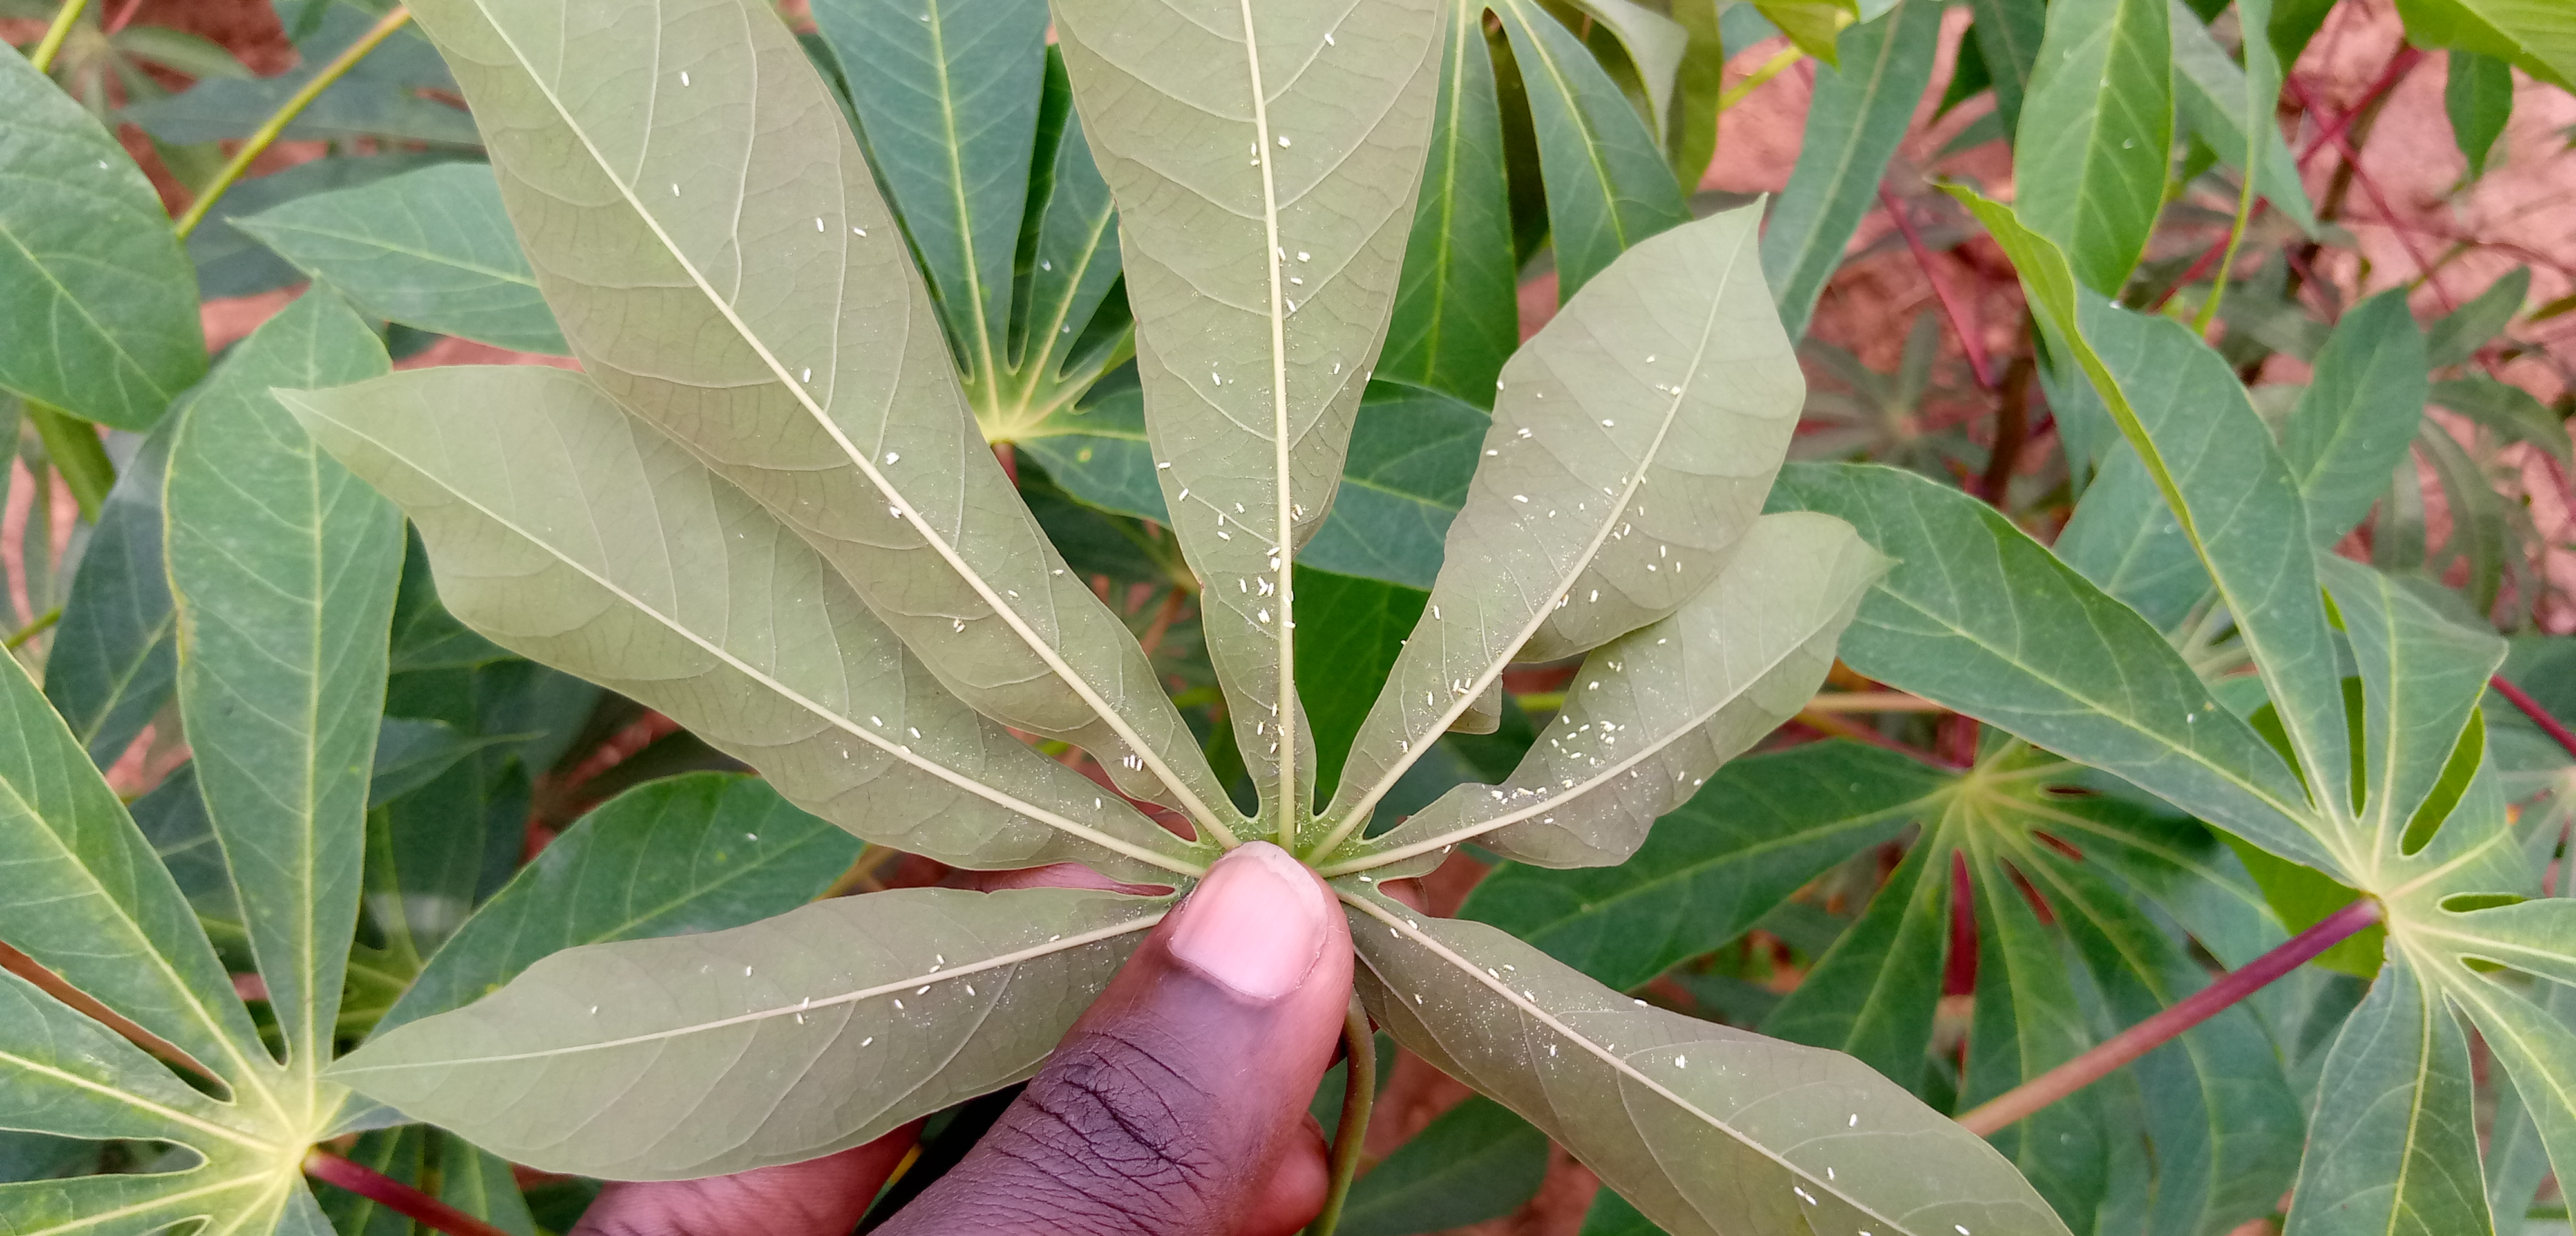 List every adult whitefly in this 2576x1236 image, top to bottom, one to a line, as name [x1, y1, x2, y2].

whitefly [1312, 27, 1341, 53]
whitefly [674, 68, 701, 89]
whitefly [1269, 129, 1293, 156]
whitefly [1240, 138, 1261, 158]
whitefly [1247, 153, 1264, 175]
whitefly [671, 177, 688, 201]
whitefly [810, 213, 829, 239]
whitefly [847, 224, 877, 243]
whitefly [1270, 241, 1294, 270]
whitefly [1292, 247, 1318, 267]
whitefly [1289, 272, 1306, 290]
whitefly [1283, 294, 1302, 318]
whitefly [1641, 348, 1671, 366]
whitefly [1327, 360, 1358, 388]
whitefly [795, 362, 823, 389]
whitefly [1207, 366, 1227, 388]
whitefly [1494, 377, 1521, 400]
whitefly [1660, 379, 1681, 397]
whitefly [1598, 412, 1616, 433]
whitefly [1515, 421, 1536, 447]
whitefly [1512, 423, 1533, 445]
whitefly [1481, 445, 1503, 460]
whitefly [881, 445, 909, 475]
whitefly [1153, 452, 1173, 473]
whitefly [1640, 467, 1658, 494]
whitefly [1618, 471, 1627, 487]
whitefly [1173, 482, 1190, 507]
whitefly [1594, 485, 1613, 496]
whitefly [1508, 491, 1533, 515]
whitefly [1577, 493, 1589, 518]
whitefly [1233, 495, 1248, 520]
whitefly [1285, 496, 1306, 525]
whitefly [1289, 504, 1308, 526]
whitefly [1542, 504, 1557, 520]
whitefly [1629, 504, 1651, 523]
whitefly [881, 506, 904, 522]
whitefly [1215, 508, 1227, 530]
whitefly [1623, 516, 1640, 543]
whitefly [1608, 527, 1626, 548]
whitefly [1213, 528, 1233, 548]
whitefly [1653, 542, 1669, 561]
whitefly [1266, 544, 1282, 556]
whitefly [1669, 552, 1685, 576]
whitefly [1267, 554, 1286, 576]
whitefly [1038, 561, 1066, 581]
whitefly [1641, 561, 1658, 577]
whitefly [1253, 570, 1266, 592]
whitefly [1233, 574, 1248, 597]
whitefly [1266, 579, 1284, 602]
whitefly [1255, 581, 1268, 601]
whitefly [1285, 581, 1303, 612]
whitefly [1558, 583, 1577, 610]
whitefly [1584, 587, 1602, 608]
whitefly [1005, 588, 1025, 608]
whitefly [1428, 594, 1444, 624]
whitefly [1549, 594, 1569, 621]
whitefly [1251, 606, 1279, 631]
whitefly [943, 610, 969, 636]
whitefly [1280, 617, 1301, 633]
whitefly [952, 620, 976, 644]
whitefly [1647, 631, 1669, 648]
whitefly [1614, 657, 1630, 680]
whitefly [1605, 658, 1623, 677]
whitefly [1463, 668, 1483, 699]
whitefly [1444, 675, 1464, 705]
whitefly [1454, 677, 1472, 699]
whitefly [1586, 681, 1607, 699]
whitefly [1414, 682, 1435, 712]
whitefly [1268, 694, 1284, 716]
whitefly [1562, 711, 1575, 727]
whitefly [1247, 713, 1267, 740]
whitefly [865, 715, 895, 736]
whitefly [1569, 719, 1594, 737]
whitefly [1592, 720, 1621, 736]
whitefly [909, 721, 935, 747]
whitefly [1273, 722, 1292, 741]
whitefly [1597, 730, 1618, 748]
whitefly [1558, 732, 1581, 745]
whitefly [1262, 735, 1280, 767]
whitefly [1547, 736, 1562, 751]
whitefly [1388, 737, 1411, 761]
whitefly [900, 741, 918, 762]
whitefly [1553, 745, 1573, 762]
whitefly [838, 745, 853, 765]
whitefly [1119, 749, 1143, 778]
whitefly [1567, 749, 1586, 767]
whitefly [1126, 750, 1145, 776]
whitefly [1667, 767, 1690, 789]
whitefly [1624, 769, 1652, 789]
whitefly [1692, 769, 1705, 793]
whitefly [1562, 771, 1583, 793]
whitefly [1534, 774, 1549, 796]
whitefly [1511, 778, 1531, 800]
whitefly [1534, 782, 1558, 805]
whitefly [1483, 785, 1505, 805]
whitefly [1495, 787, 1516, 811]
whitefly [1092, 793, 1106, 816]
whitefly [1534, 810, 1558, 831]
whitefly [1286, 818, 1308, 839]
whitefly [1432, 839, 1452, 856]
whitefly [1351, 870, 1374, 887]
whitefly [1402, 904, 1426, 936]
whitefly [1380, 924, 1409, 948]
whitefly [1041, 930, 1063, 945]
whitefly [933, 947, 962, 977]
whitefly [1499, 958, 1521, 979]
whitefly [925, 962, 951, 980]
whitefly [745, 962, 760, 984]
whitefly [1483, 964, 1500, 986]
whitefly [963, 975, 981, 1003]
whitefly [913, 980, 942, 1009]
whitefly [1523, 986, 1540, 1009]
whitefly [1408, 988, 1428, 1006]
whitefly [891, 993, 907, 1019]
whitefly [798, 995, 813, 1016]
whitefly [1634, 998, 1654, 1015]
whitefly [587, 1004, 609, 1020]
whitefly [791, 1014, 817, 1038]
whitefly [858, 1033, 877, 1054]
whitefly [1603, 1035, 1618, 1058]
whitefly [1542, 1039, 1560, 1059]
whitefly [1669, 1048, 1689, 1072]
whitefly [1842, 1104, 1862, 1131]
whitefly [1822, 1160, 1839, 1184]
whitefly [1789, 1179, 1824, 1212]
whitefly [1946, 1216, 1976, 1235]
whitefly [1853, 1227, 1872, 1236]